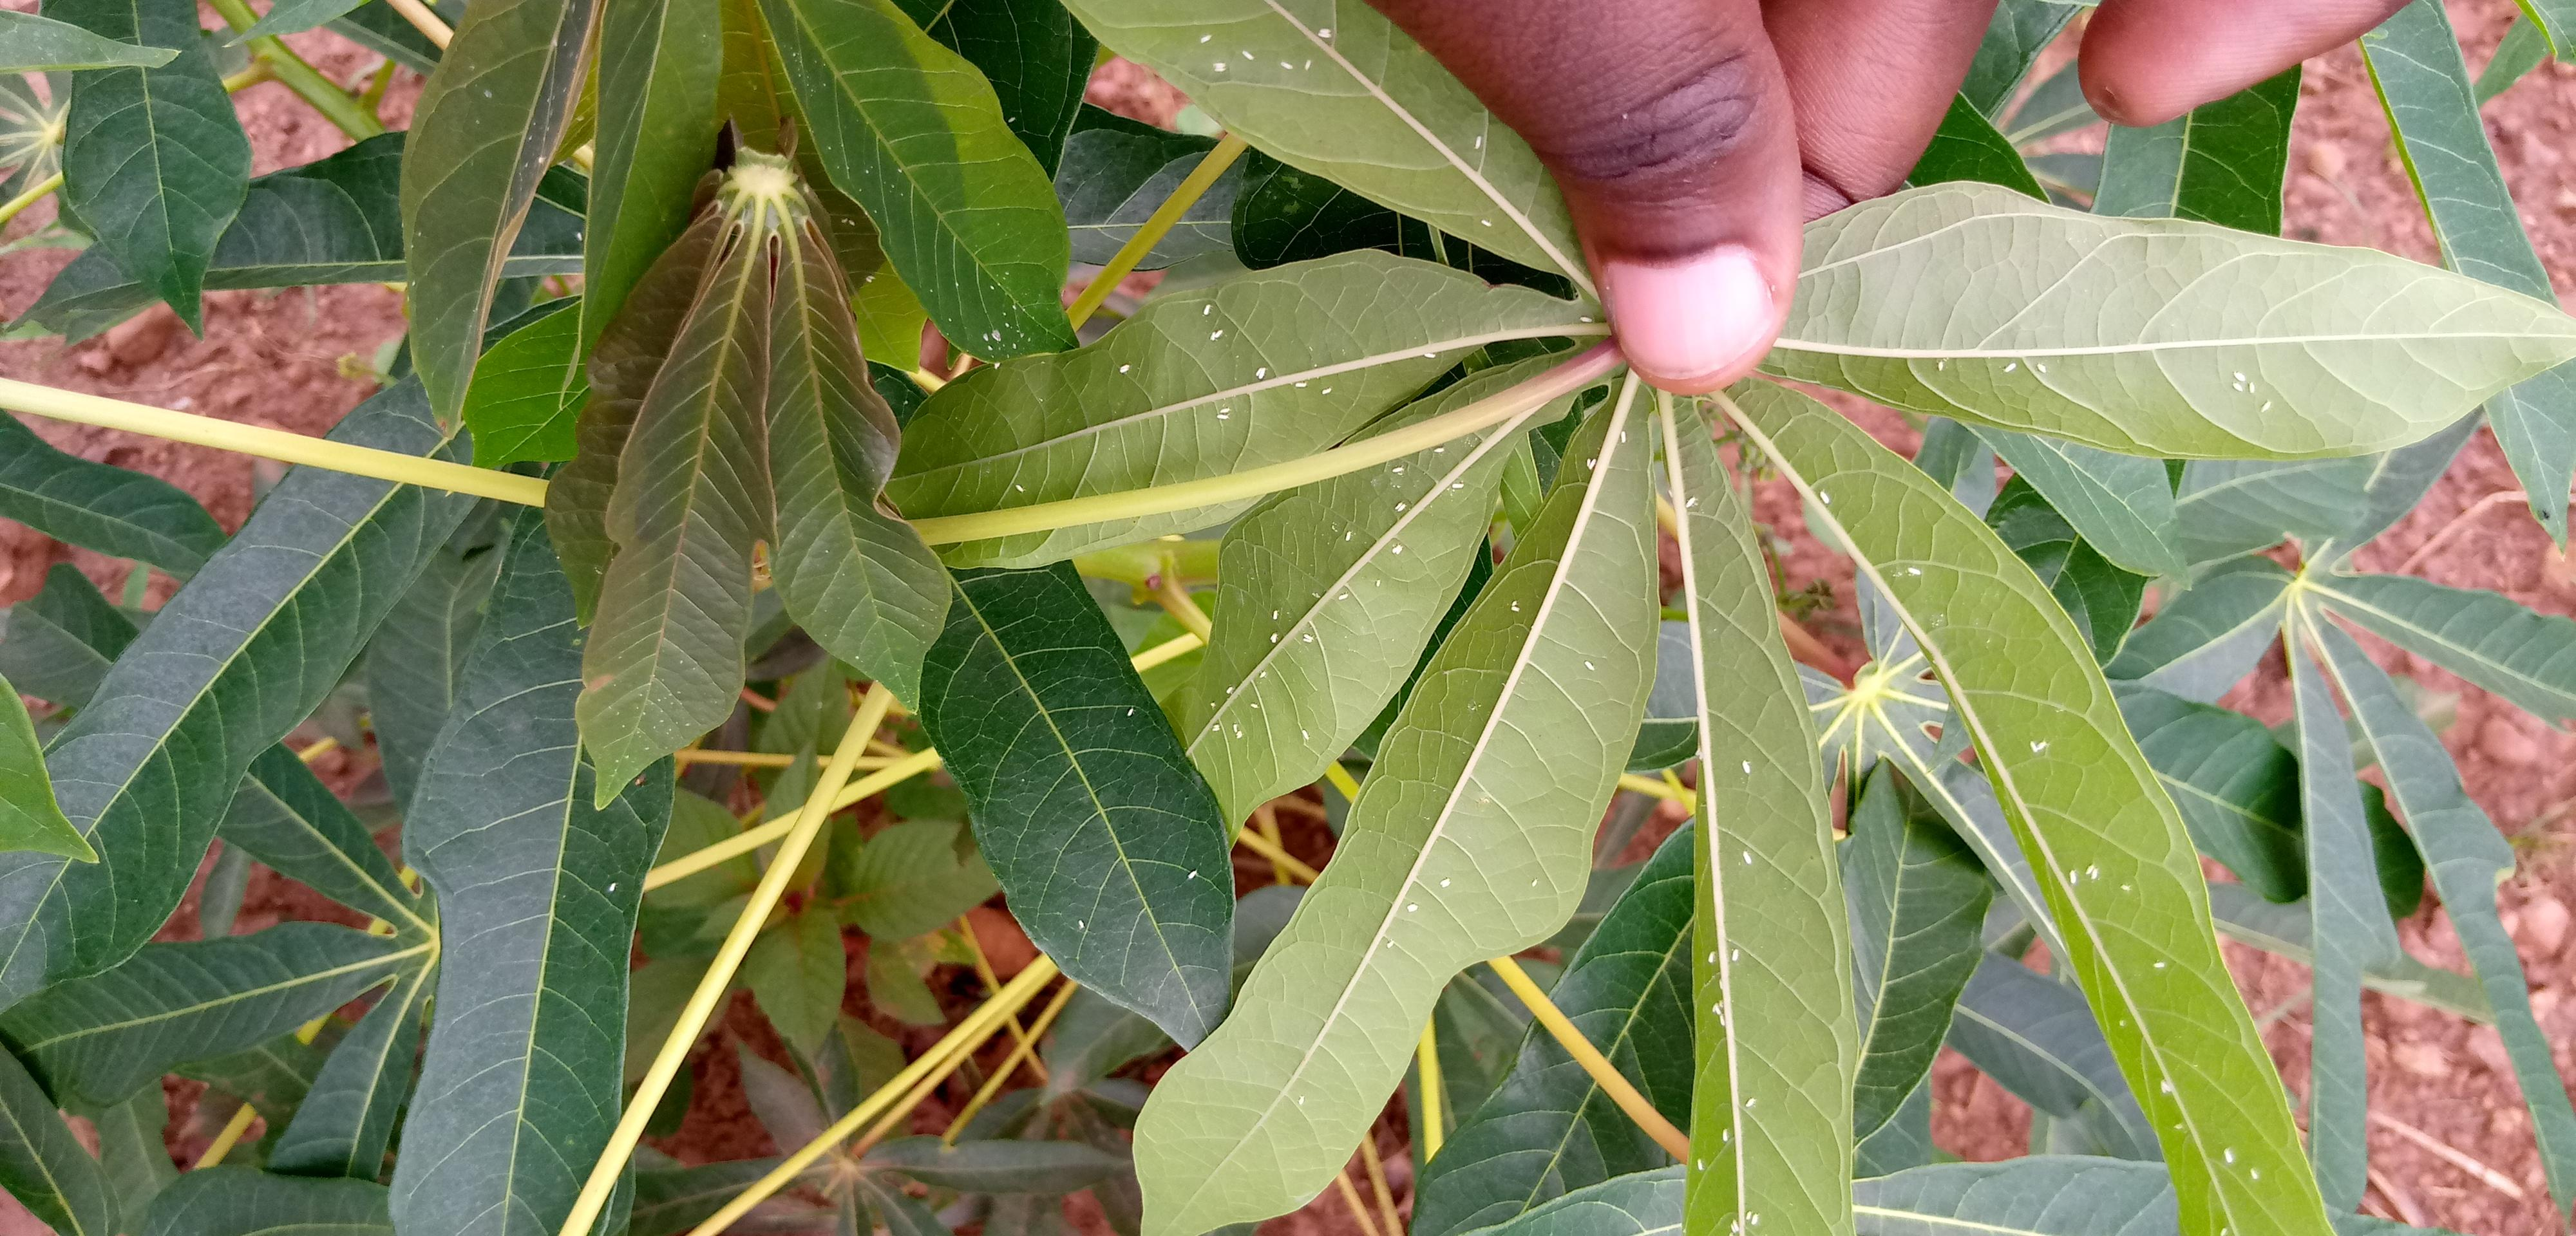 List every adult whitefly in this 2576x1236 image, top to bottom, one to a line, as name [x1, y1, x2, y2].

whitefly [1319, 28, 1332, 33]
whitefly [1197, 31, 1218, 47]
whitefly [1317, 32, 1334, 39]
whitefly [1240, 48, 1258, 63]
whitefly [1302, 57, 1313, 73]
whitefly [1278, 60, 1294, 71]
whitefly [1211, 61, 1227, 68]
whitefly [1212, 67, 1227, 73]
whitefly [1005, 113, 1017, 124]
whitefly [1470, 133, 1485, 153]
whitefly [535, 153, 550, 166]
whitefly [1479, 218, 1493, 229]
whitefly [575, 230, 585, 243]
whitefly [867, 275, 878, 281]
whitefly [864, 277, 873, 284]
whitefly [1201, 302, 1215, 319]
whitefly [1578, 315, 1597, 326]
whitefly [1215, 327, 1225, 338]
whitefly [1208, 329, 1215, 342]
whitefly [981, 331, 990, 342]
whitefly [1423, 351, 1438, 360]
whitefly [1934, 356, 1947, 376]
whitefly [2001, 360, 2018, 374]
whitefly [2033, 360, 2052, 376]
whitefly [992, 362, 1003, 371]
whitefly [1120, 364, 1132, 368]
whitefly [1255, 366, 1264, 377]
whitefly [1259, 366, 1267, 380]
whitefly [1119, 368, 1130, 375]
whitefly [2231, 369, 2248, 384]
whitefly [1293, 379, 1310, 390]
whitefly [2247, 380, 2259, 395]
whitefly [2230, 382, 2244, 395]
whitefly [1320, 386, 1334, 398]
whitefly [2258, 398, 2273, 415]
whitefly [1218, 407, 1232, 414]
whitefly [1215, 413, 1230, 422]
whitefly [1619, 429, 1629, 445]
whitefly [1431, 445, 1448, 455]
whitefly [1584, 456, 1591, 468]
whitefly [1589, 457, 1597, 472]
whitefly [1390, 464, 1406, 474]
whitefly [1450, 480, 1466, 492]
whitefly [1010, 481, 1028, 497]
whitefly [1818, 489, 1833, 505]
whitefly [1683, 495, 1699, 511]
whitefly [1394, 500, 1403, 512]
whitefly [1397, 503, 1406, 514]
whitefly [1343, 529, 1356, 543]
whitefly [1390, 543, 1403, 556]
whitefly [1396, 546, 1403, 557]
whitefly [1906, 565, 1923, 577]
whitefly [1374, 576, 1382, 590]
whitefly [1337, 592, 1351, 602]
whitefly [1510, 598, 1520, 608]
whitefly [1510, 606, 1520, 613]
whitefly [1269, 608, 1282, 623]
whitefly [1269, 630, 1280, 646]
whitefly [1302, 632, 1314, 640]
whitefly [1302, 638, 1312, 644]
whitefly [1580, 656, 1599, 673]
whitefly [1256, 668, 1270, 680]
whitefly [1224, 685, 1235, 697]
whitefly [1247, 700, 1260, 710]
whitefly [1208, 700, 1216, 709]
whitefly [1124, 703, 1137, 719]
whitefly [1231, 722, 1238, 733]
whitefly [1212, 723, 1220, 728]
whitefly [1300, 727, 1311, 743]
whitefly [1211, 727, 1222, 732]
whitefly [1233, 729, 1244, 742]
whitefly [1235, 729, 1244, 741]
whitefly [2027, 738, 2039, 754]
whitefly [2036, 739, 2049, 751]
whitefly [1739, 758, 1754, 777]
whitefly [1739, 848, 1756, 868]
whitefly [2084, 863, 2095, 876]
whitefly [2067, 866, 2078, 886]
whitefly [2090, 866, 2098, 881]
whitefly [1184, 866, 1199, 884]
whitefly [1439, 876, 1452, 886]
whitefly [1528, 877, 1541, 890]
whitefly [1441, 881, 1452, 889]
whitefly [2117, 883, 2133, 894]
whitefly [1406, 903, 1416, 910]
whitefly [1406, 905, 1419, 914]
whitefly [1075, 915, 1089, 932]
whitefly [1385, 937, 1396, 951]
whitefly [1728, 945, 1745, 964]
whitefly [1704, 948, 1718, 964]
whitefly [2150, 959, 2168, 971]
whitefly [1709, 1001, 1723, 1014]
whitefly [1717, 1013, 1727, 1028]
whitefly [2156, 1077, 2174, 1095]
whitefly [1296, 1092, 1307, 1107]
whitefly [1742, 1094, 1759, 1110]
whitefly [1719, 1126, 1732, 1144]
whitefly [2221, 1145, 2235, 1165]
whitefly [1695, 1156, 1705, 1172]
whitefly [2248, 1166, 2262, 1184]
whitefly [1745, 1208, 1753, 1221]
whitefly [1750, 1210, 1759, 1226]
whitefly [1731, 1219, 1741, 1233]
whitefly [1730, 1223, 1737, 1235]
whitefly [2218, 1226, 2230, 1236]